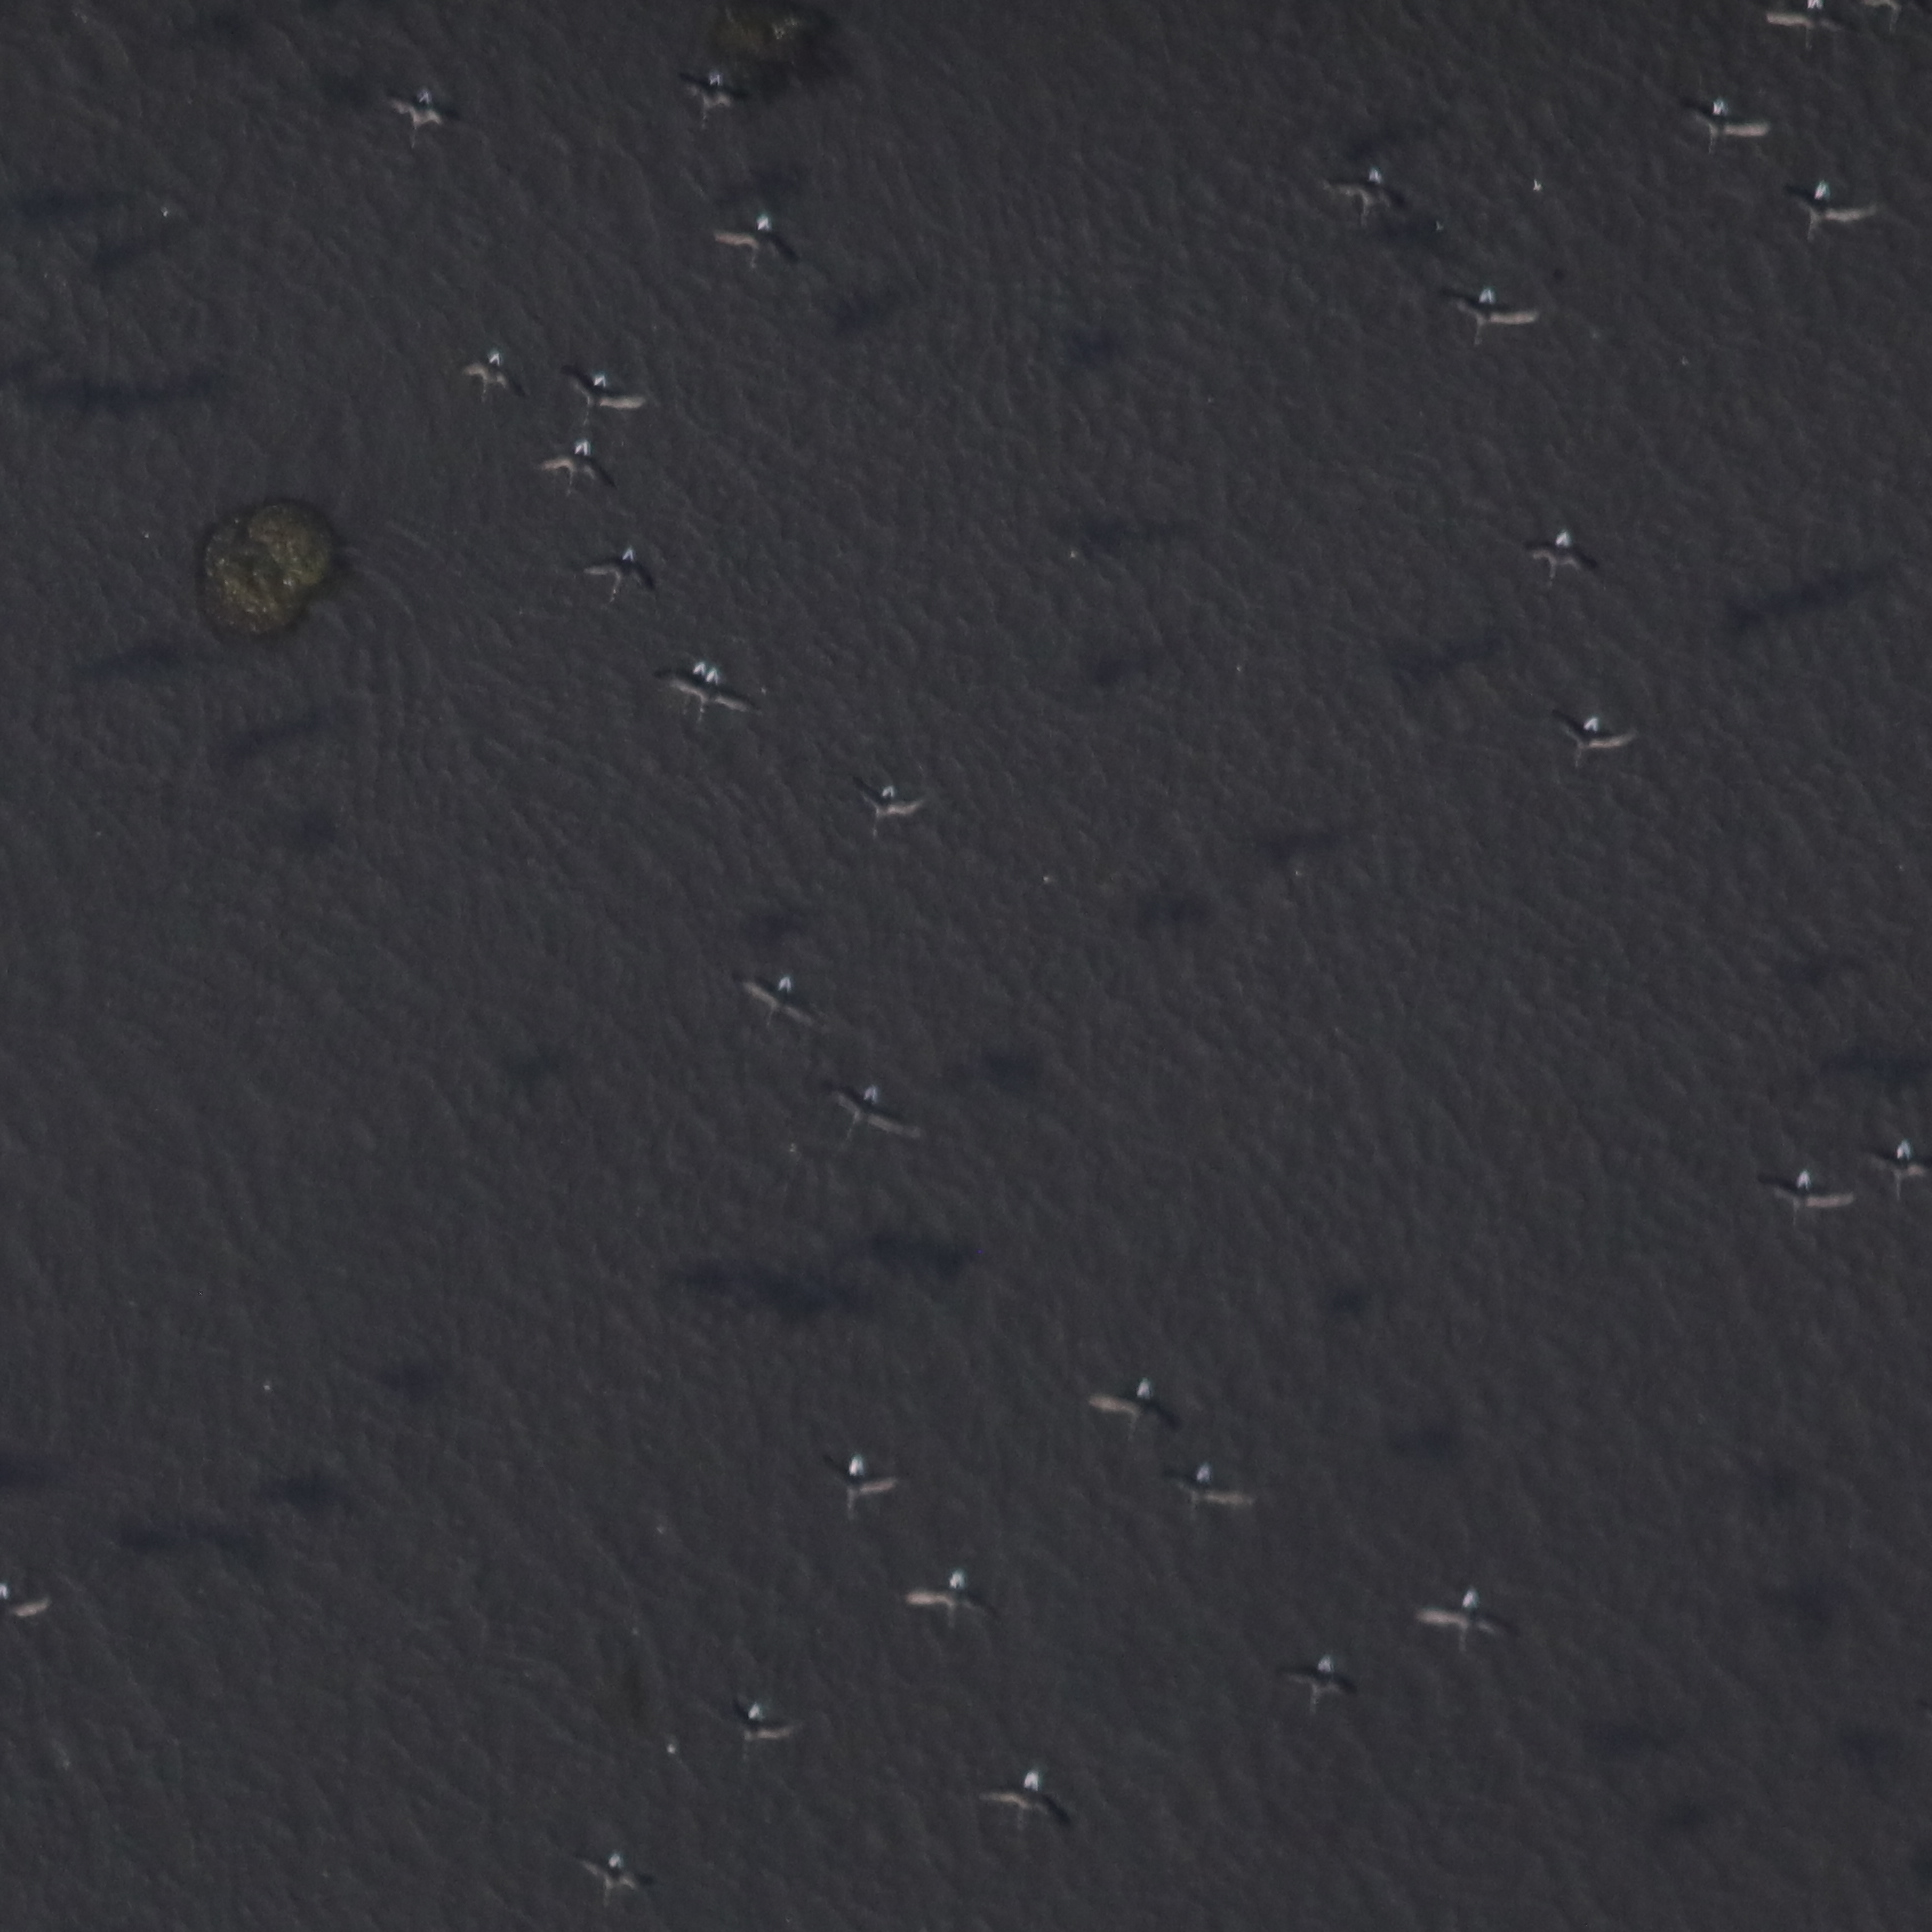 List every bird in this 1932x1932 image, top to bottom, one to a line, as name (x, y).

brant (1806, 19)
brant (713, 92)
brant (418, 112)
brant (1719, 126)
brant (1368, 199)
brant (1817, 213)
brant (760, 236)
brant (1484, 310)
brant (490, 373)
brant (597, 396)
brant (571, 461)
brant (1562, 553)
brant (626, 572)
brant (689, 677)
brant (713, 693)
brant (1586, 740)
brant (880, 803)
brant (775, 1002)
brant (864, 1110)
brant (1900, 1165)
brant (1801, 1196)
brant (1142, 1406)
brant (857, 1482)
brant (1200, 1492)
brant (956, 1597)
brant (1468, 1618)
brant (1321, 1683)
brant (755, 1730)
brant (1027, 1796)
brant (610, 1872)